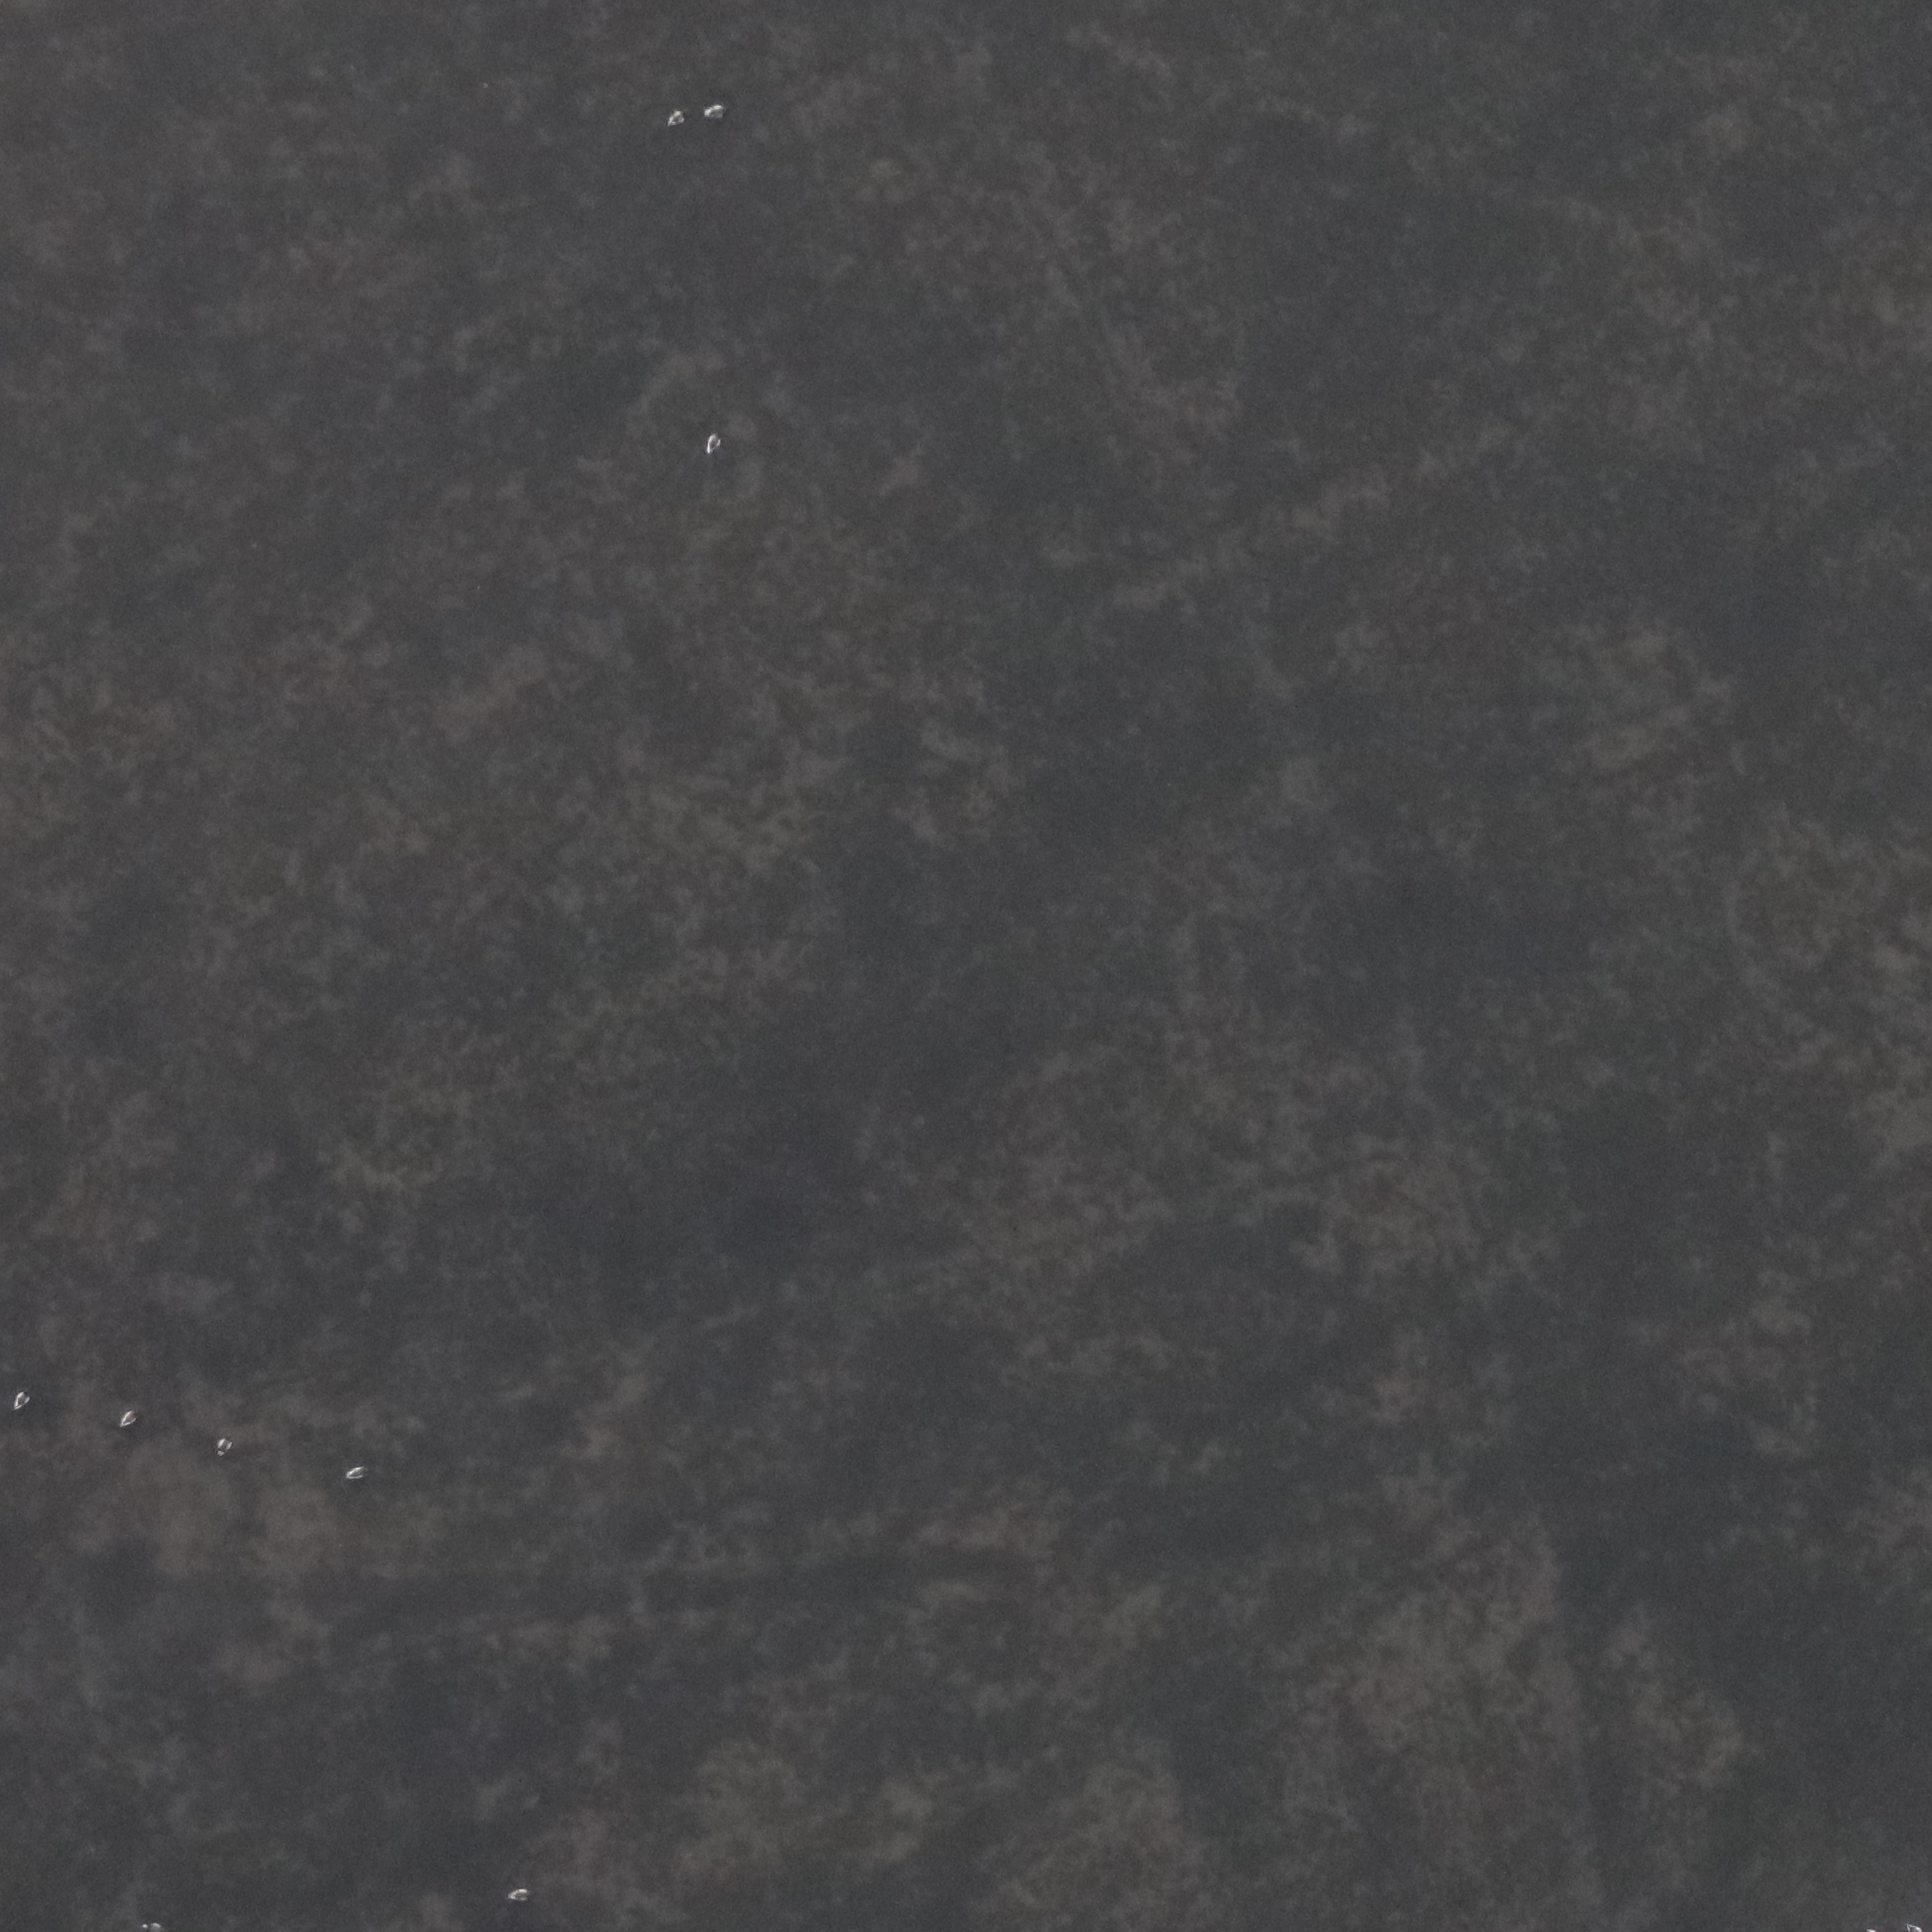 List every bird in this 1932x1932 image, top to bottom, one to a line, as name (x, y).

brant (714, 112)
brant (677, 114)
brant (716, 443)
brant (26, 1400)
brant (128, 1416)
brant (222, 1442)
brant (359, 1474)
brant (519, 1894)
brant (154, 1930)
brant (1914, 1931)